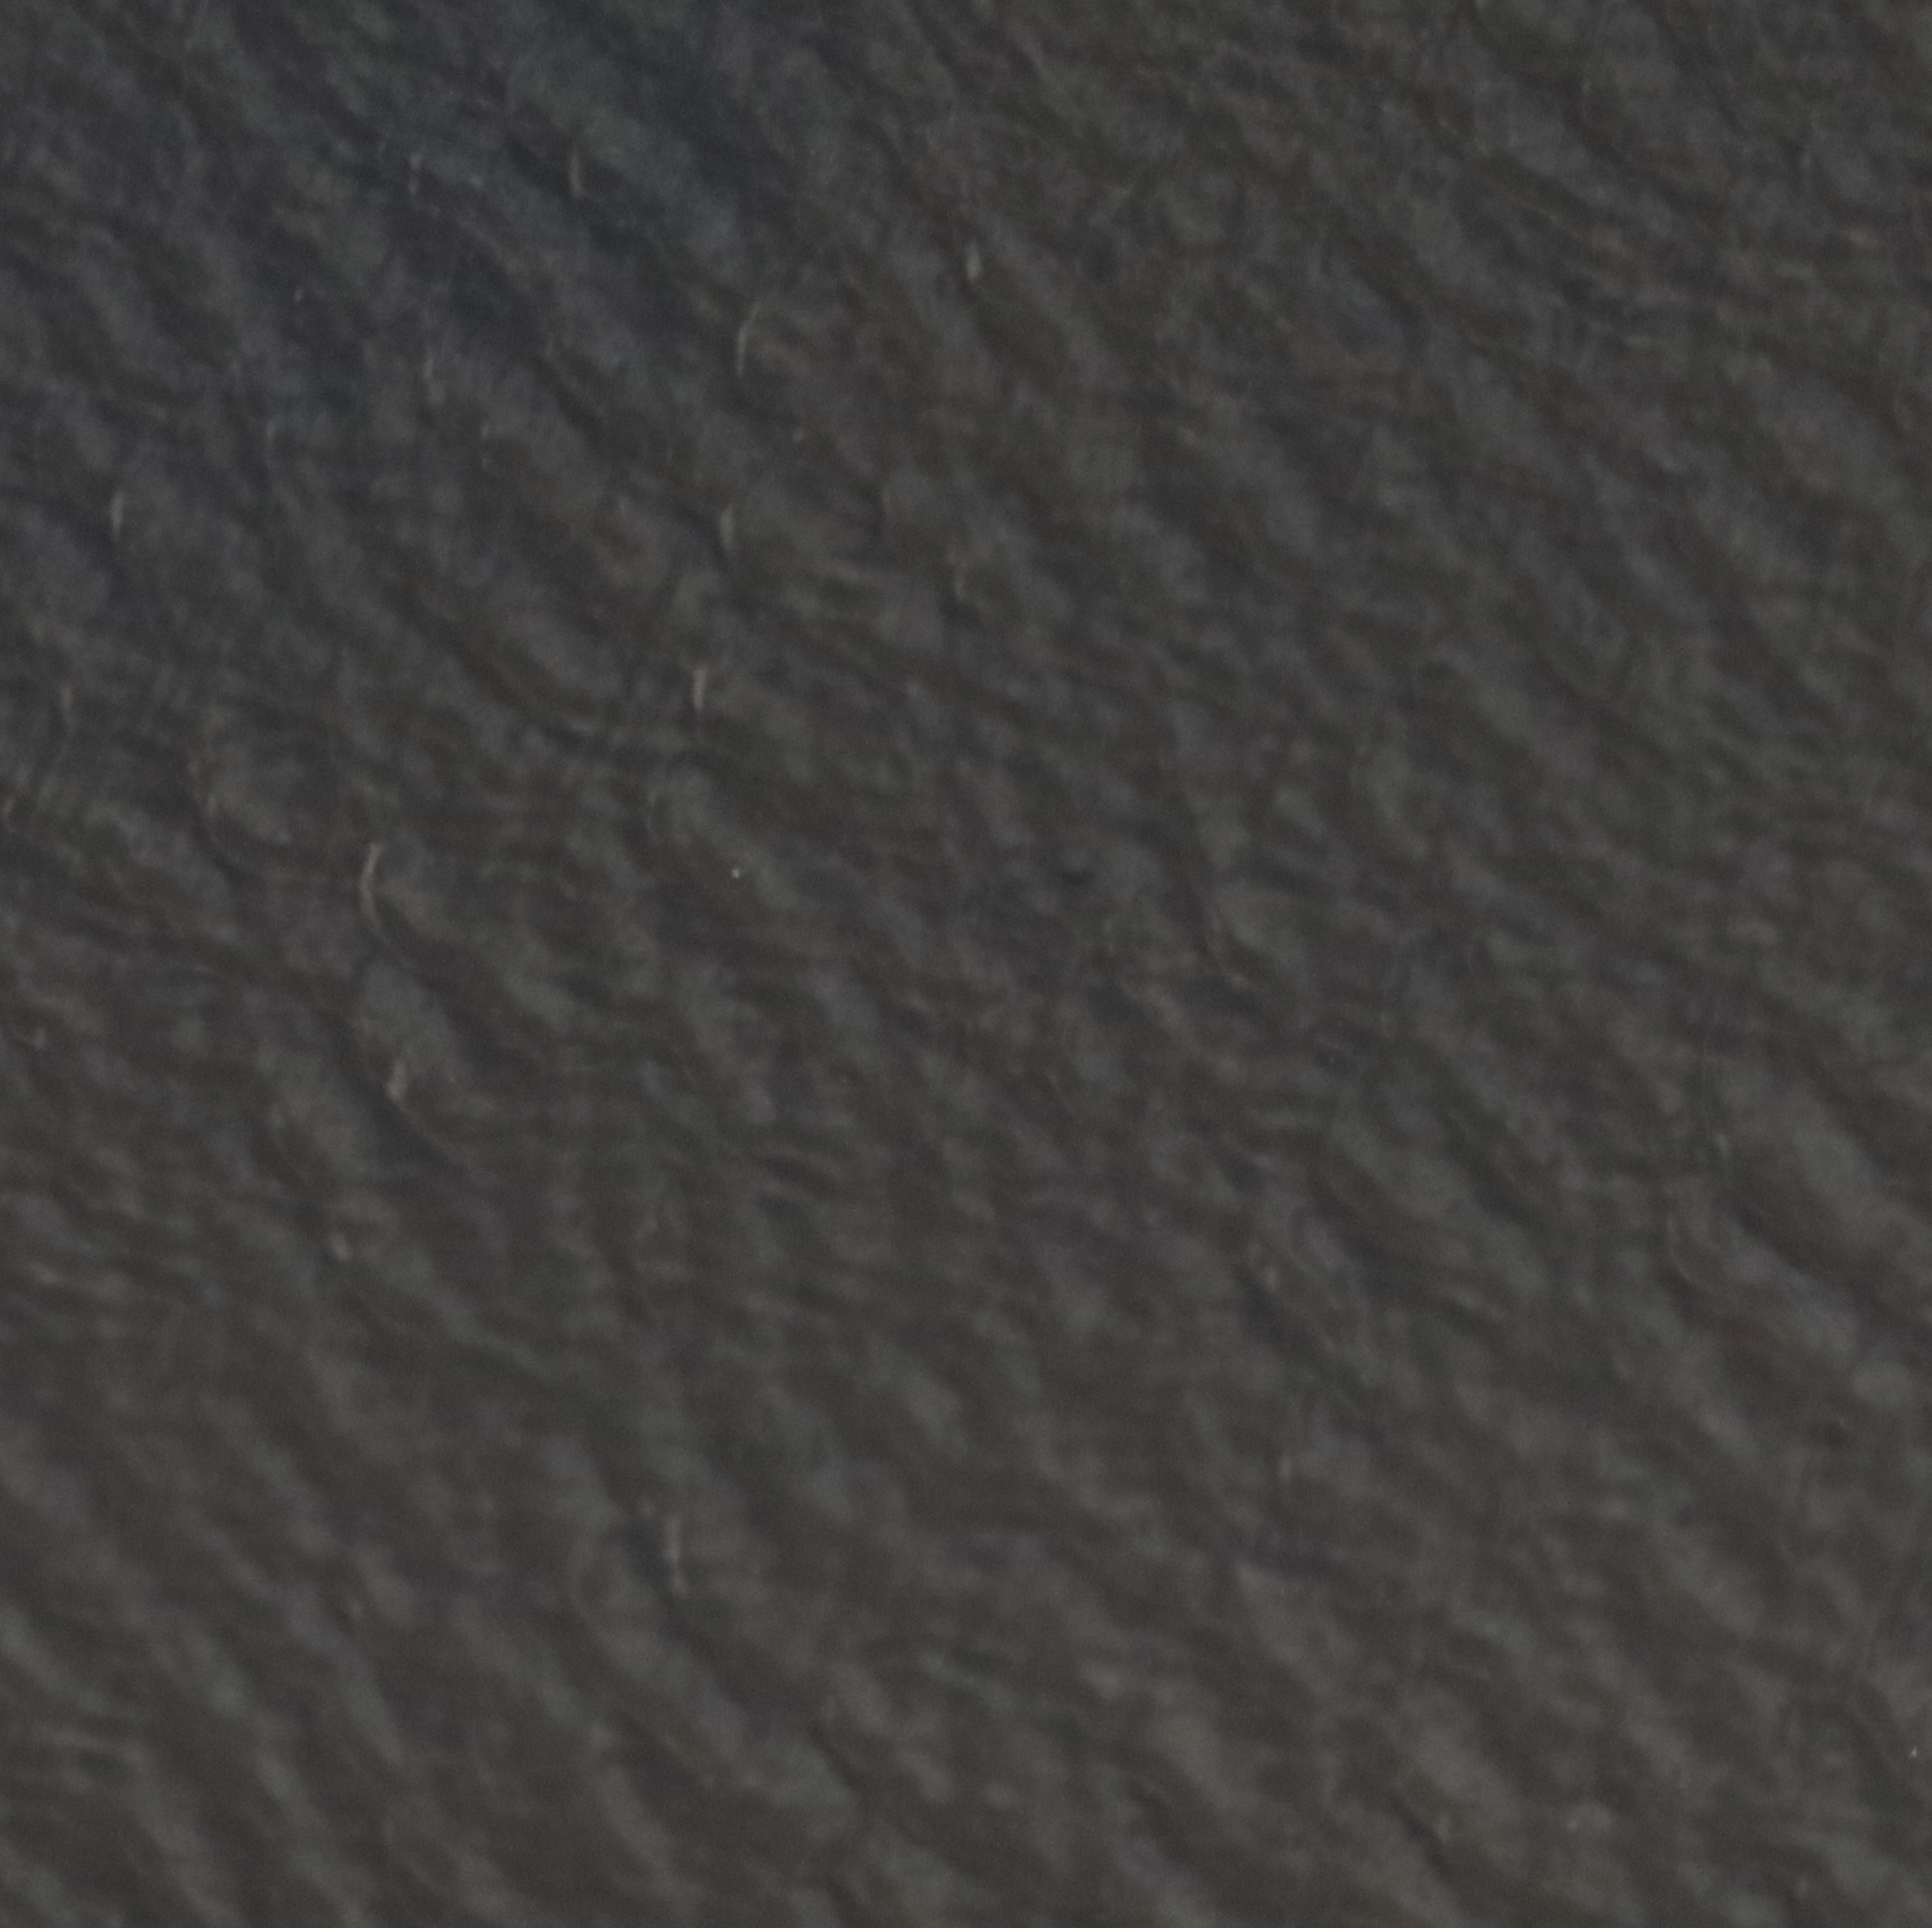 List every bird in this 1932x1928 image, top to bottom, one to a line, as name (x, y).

None